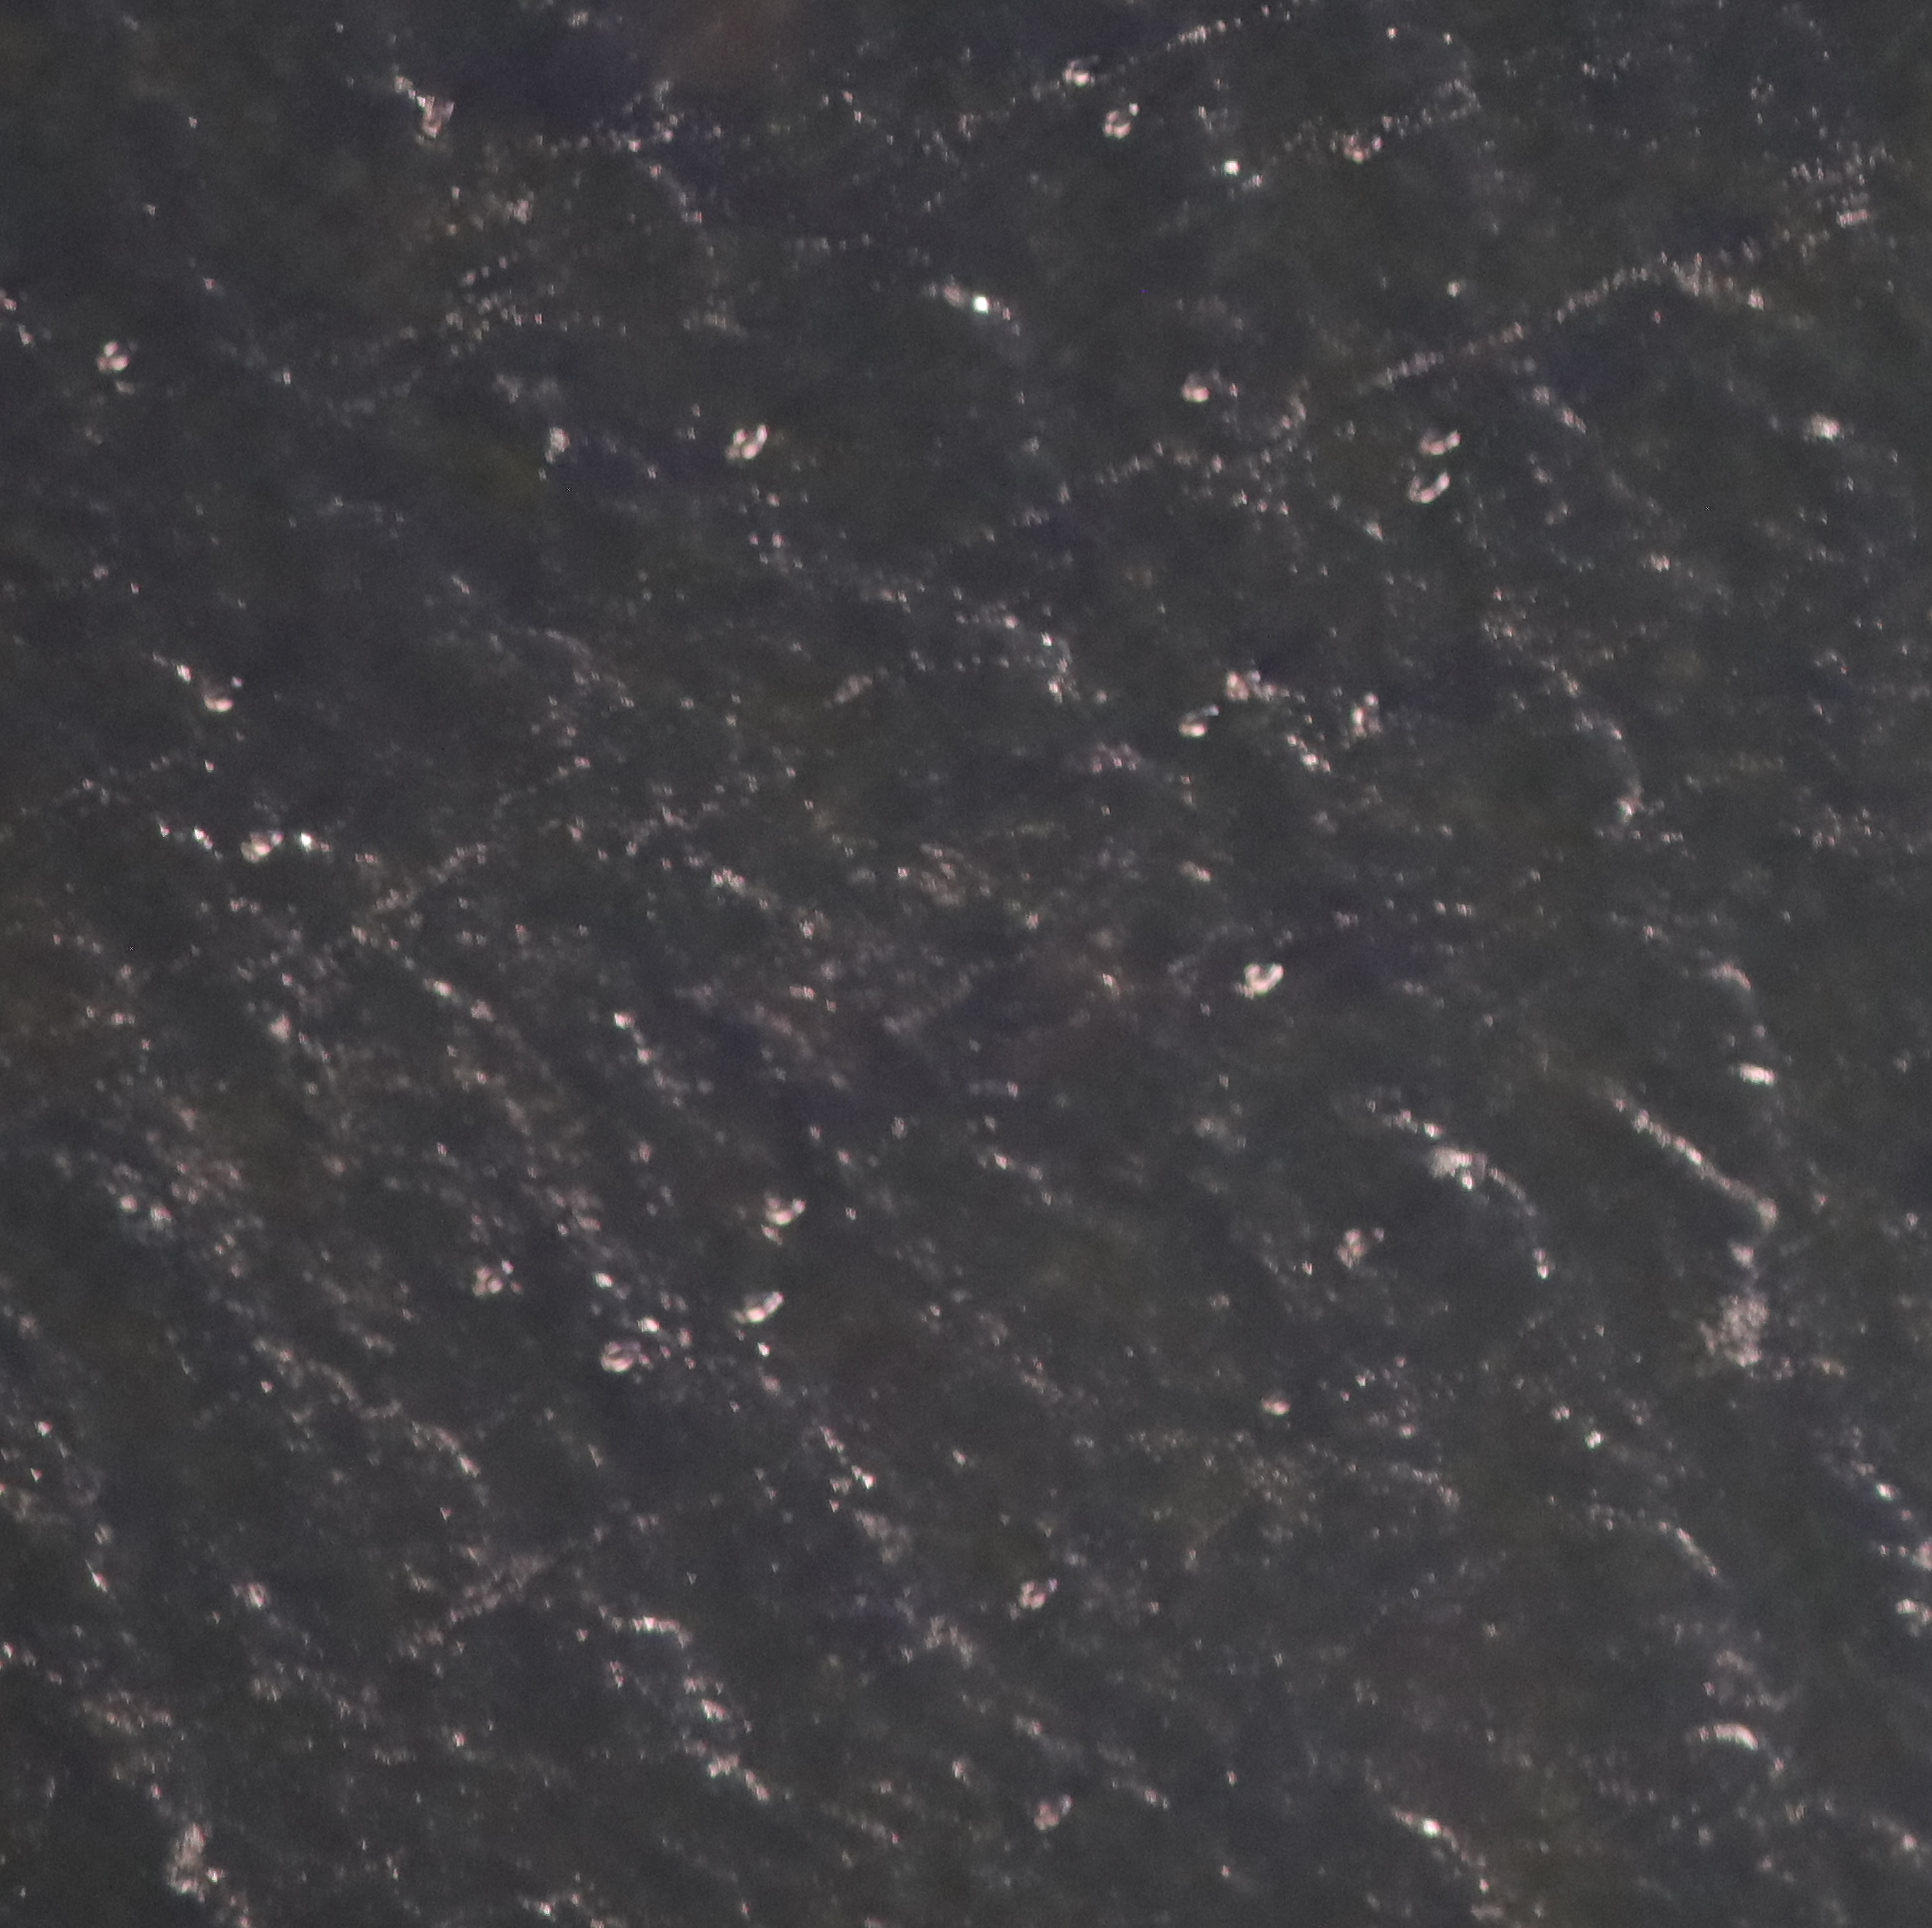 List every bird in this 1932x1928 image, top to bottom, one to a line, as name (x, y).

brant (1083, 68)
brant (1122, 121)
brant (1360, 149)
brant (112, 357)
brant (1202, 381)
brant (1432, 438)
brant (747, 440)
brant (1422, 489)
brant (1244, 685)
brant (1367, 712)
brant (1195, 721)
brant (261, 844)
brant (1261, 974)
brant (776, 1208)
brant (487, 1275)
brant (756, 1304)
brant (617, 1357)
brant (1035, 1596)
brant (1053, 1812)